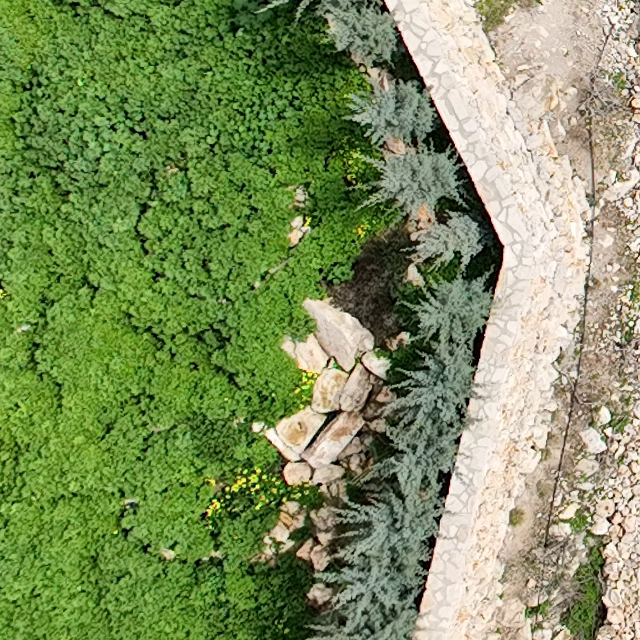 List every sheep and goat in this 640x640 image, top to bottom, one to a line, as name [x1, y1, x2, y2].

None